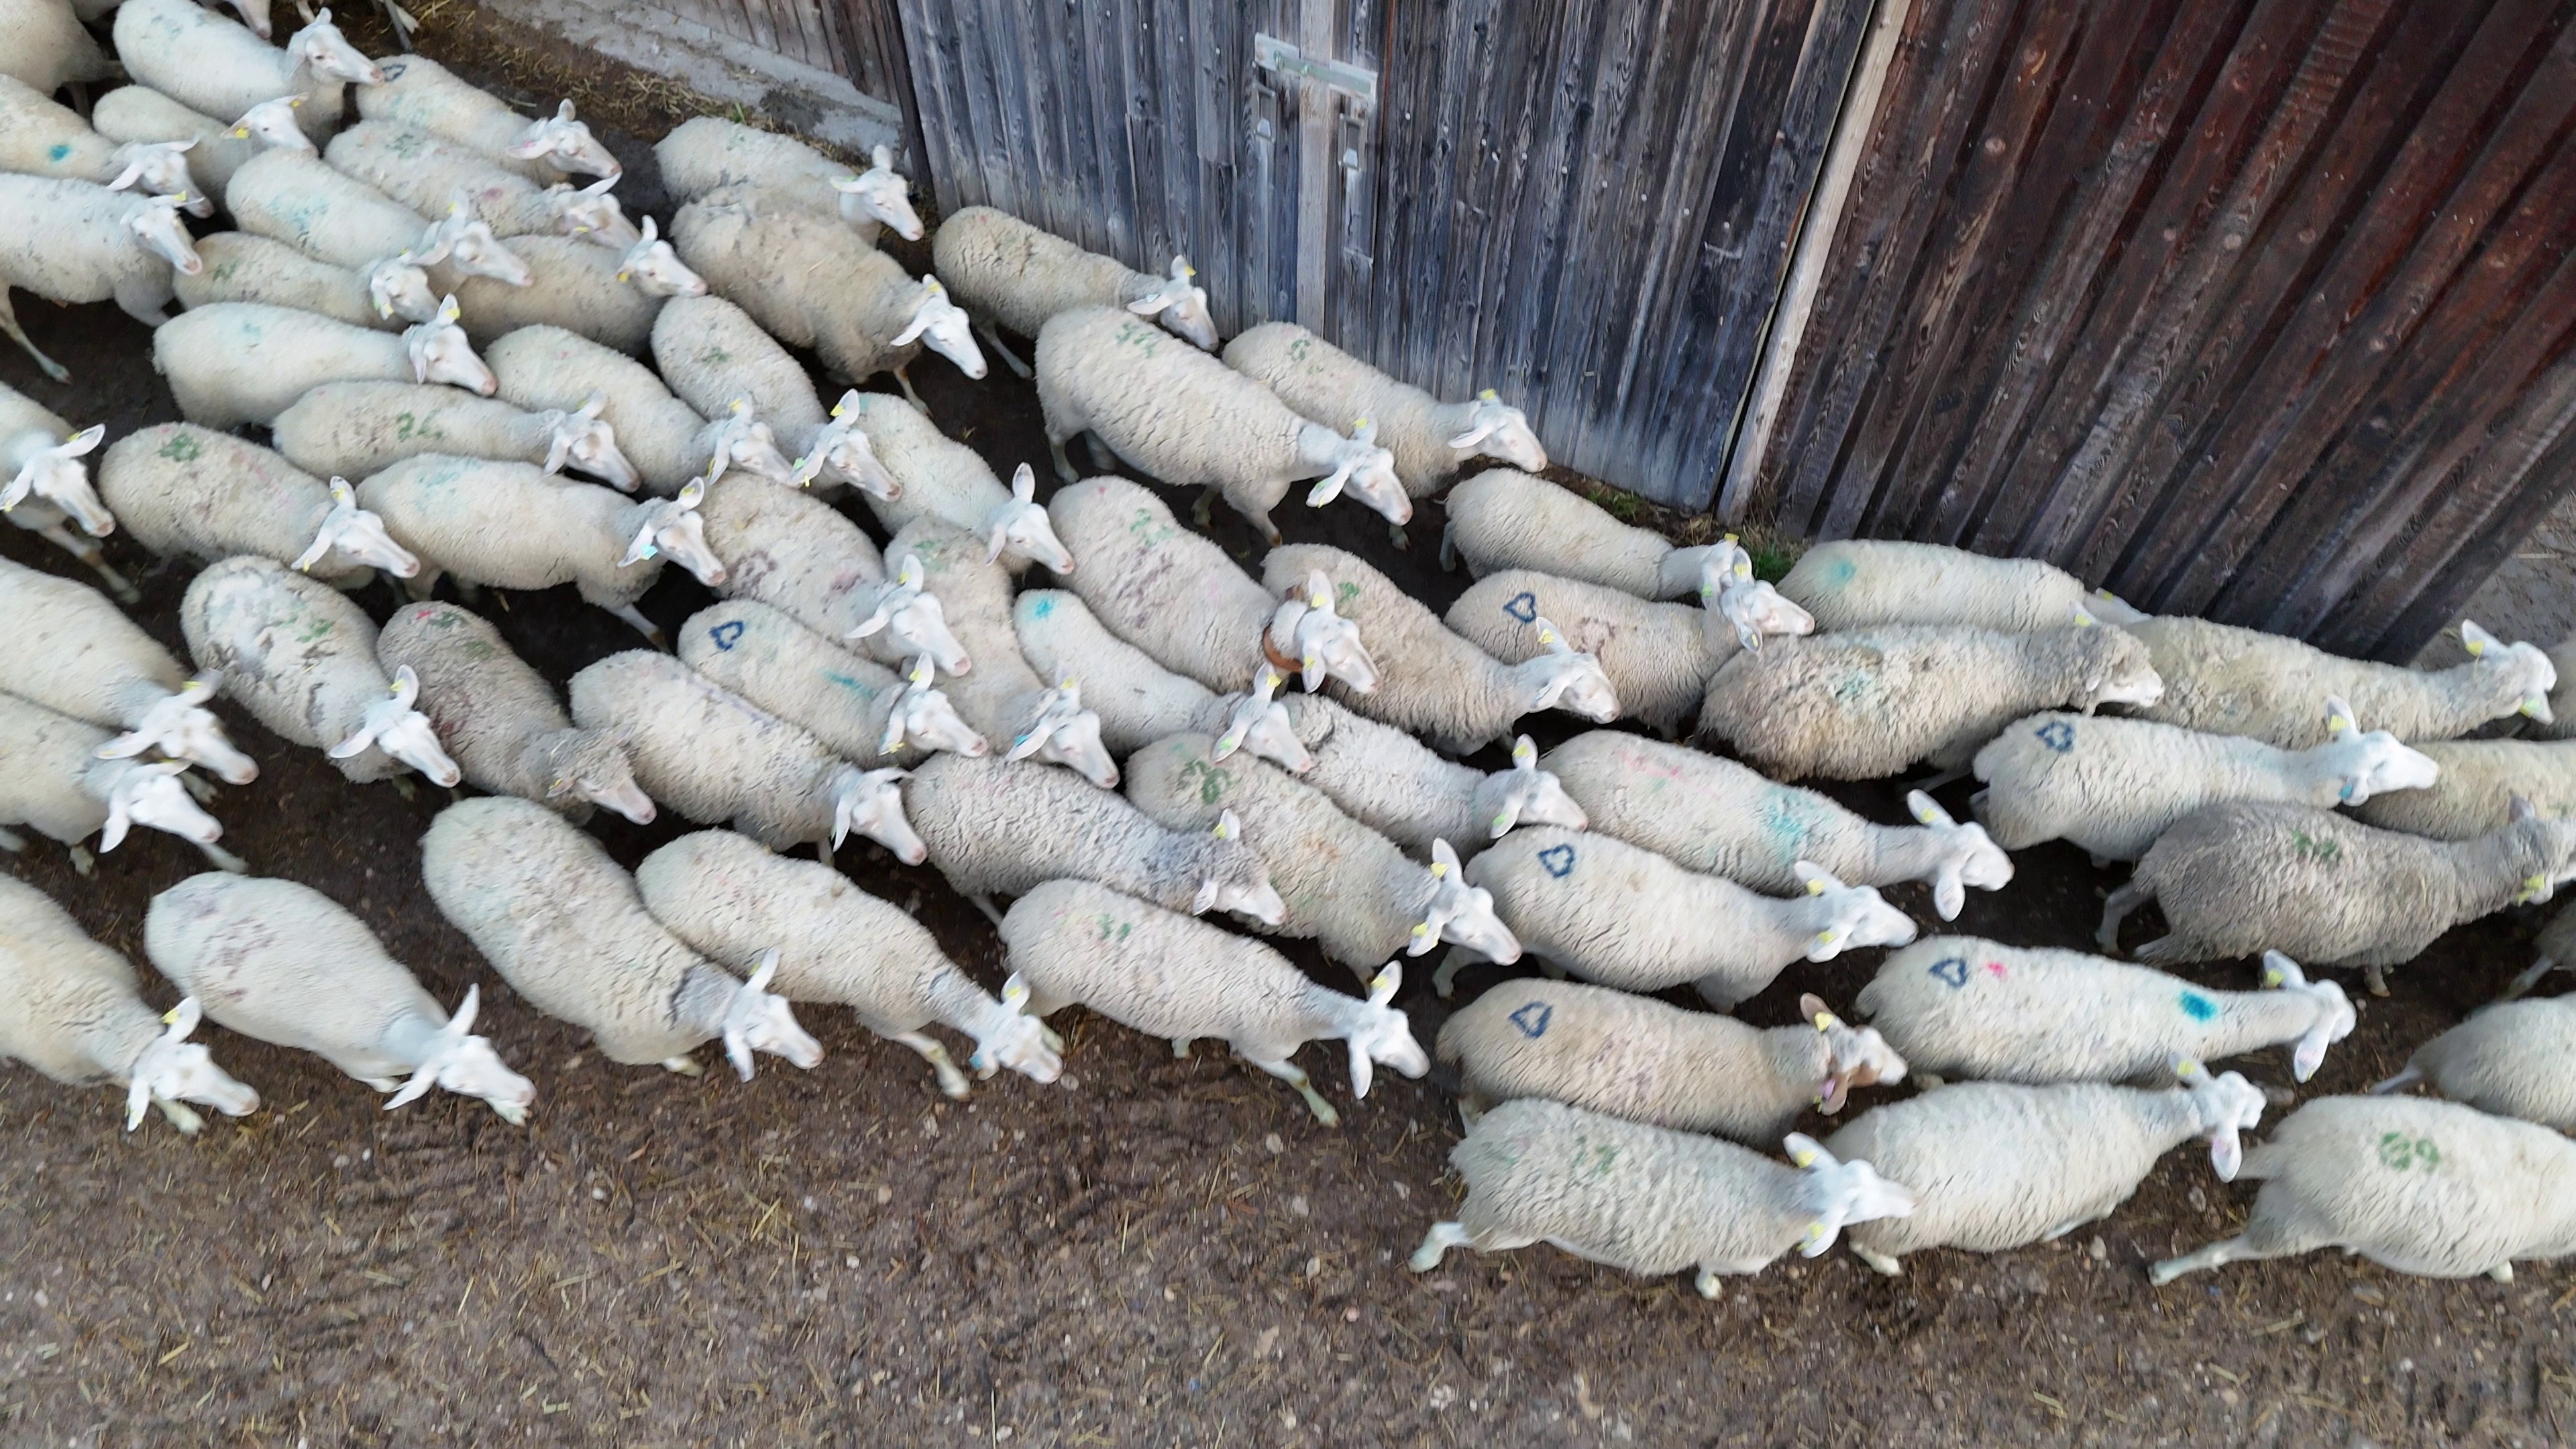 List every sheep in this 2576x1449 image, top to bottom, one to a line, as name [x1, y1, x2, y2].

sheep [115, 0, 382, 136]
sheep [355, 53, 624, 189]
sheep [0, 72, 215, 213]
sheep [87, 84, 320, 204]
sheep [654, 117, 923, 252]
sheep [323, 117, 641, 247]
sheep [226, 145, 533, 303]
sheep [0, 175, 203, 379]
sheep [663, 185, 989, 415]
sheep [935, 206, 1218, 376]
sheep [454, 215, 705, 363]
sheep [173, 230, 441, 332]
sheep [650, 285, 905, 505]
sheep [154, 294, 495, 427]
sheep [1032, 306, 1411, 543]
sheep [1221, 317, 1548, 539]
sheep [485, 324, 804, 504]
sheep [270, 381, 642, 491]
sheep [0, 381, 142, 601]
sheep [832, 391, 1072, 587]
sheep [100, 422, 418, 590]
sheep [355, 455, 726, 637]
sheep [677, 464, 970, 677]
sheep [1437, 469, 1754, 611]
sheep [1041, 469, 1384, 694]
sheep [883, 514, 1123, 788]
sheep [1773, 540, 2151, 632]
sheep [1261, 543, 1623, 757]
sheep [0, 552, 257, 785]
sheep [173, 555, 457, 784]
sheep [1446, 568, 1813, 738]
sheep [1012, 581, 1306, 773]
sheep [678, 600, 982, 760]
sheep [369, 602, 654, 827]
sheep [1701, 602, 2160, 781]
sheep [2097, 615, 2556, 751]
sheep [564, 649, 927, 867]
sheep [0, 691, 251, 879]
sheep [1272, 691, 1588, 860]
sheep [1968, 696, 2439, 856]
sheep [1539, 728, 2017, 922]
sheep [1127, 730, 1520, 1000]
sheep [2353, 738, 2576, 874]
sheep [899, 751, 1286, 927]
sheep [2095, 793, 2576, 987]
sheep [420, 798, 827, 1080]
sheep [1433, 824, 1915, 1017]
sheep [639, 830, 1053, 1100]
sheep [0, 867, 261, 1138]
sheep [144, 874, 536, 1124]
sheep [998, 879, 1430, 1124]
sheep [1847, 937, 2356, 1096]
sheep [1440, 980, 1908, 1155]
sheep [2364, 989, 2576, 1143]
sheep [1842, 1054, 2266, 1278]
sheep [2146, 1091, 2576, 1287]
sheep [1409, 1100, 1917, 1299]